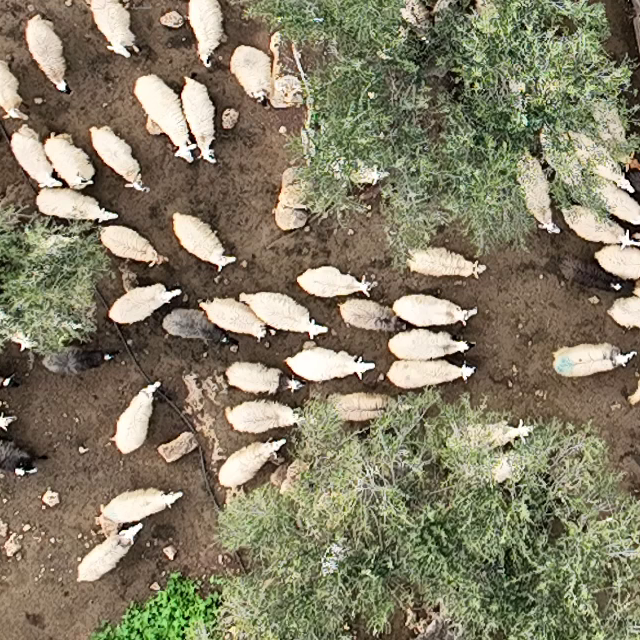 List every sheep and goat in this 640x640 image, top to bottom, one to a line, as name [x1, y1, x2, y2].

sheep [90, 0, 134, 57]
sheep [190, 0, 227, 67]
sheep [22, 14, 70, 92]
sheep [230, 44, 272, 103]
sheep [0, 58, 30, 121]
sheep [133, 72, 196, 163]
sheep [179, 77, 217, 163]
sheep [589, 98, 639, 169]
sheep [543, 122, 586, 195]
sheep [10, 125, 62, 187]
sheep [88, 126, 147, 192]
sheep [566, 130, 635, 196]
sheep [44, 133, 94, 188]
sheep [516, 147, 560, 233]
sheep [333, 152, 390, 183]
sheep [586, 176, 639, 227]
sheep [35, 188, 119, 218]
sheep [561, 202, 639, 249]
sheep [173, 212, 238, 273]
sheep [96, 225, 168, 267]
sheep [634, 228, 639, 258]
sheep [25, 239, 80, 267]
sheep [592, 245, 639, 279]
sheep [406, 247, 487, 281]
sheep [558, 253, 622, 292]
sheep [296, 264, 372, 299]
sheep [634, 273, 639, 307]
sheep [108, 283, 182, 329]
sheep [239, 290, 327, 338]
sheep [0, 295, 38, 350]
sheep [393, 295, 479, 327]
sheep [606, 297, 639, 328]
sheep [338, 298, 407, 333]
sheep [198, 299, 279, 340]
sheep [25, 306, 85, 331]
sheep [160, 309, 239, 346]
sheep [389, 329, 475, 358]
sheep [551, 344, 636, 378]
sheep [285, 347, 376, 383]
sheep [43, 349, 122, 375]
sheep [387, 359, 476, 387]
sheep [224, 360, 304, 397]
sheep [0, 361, 17, 394]
sheep [626, 366, 639, 405]
sheep [112, 383, 162, 454]
sheep [326, 392, 416, 424]
sheep [221, 400, 306, 434]
sheep [0, 403, 17, 437]
sheep [444, 418, 532, 454]
sheep [0, 438, 44, 475]
sheep [218, 440, 287, 489]
sheep [473, 451, 524, 486]
sheep [99, 487, 182, 524]
sheep [76, 522, 140, 583]